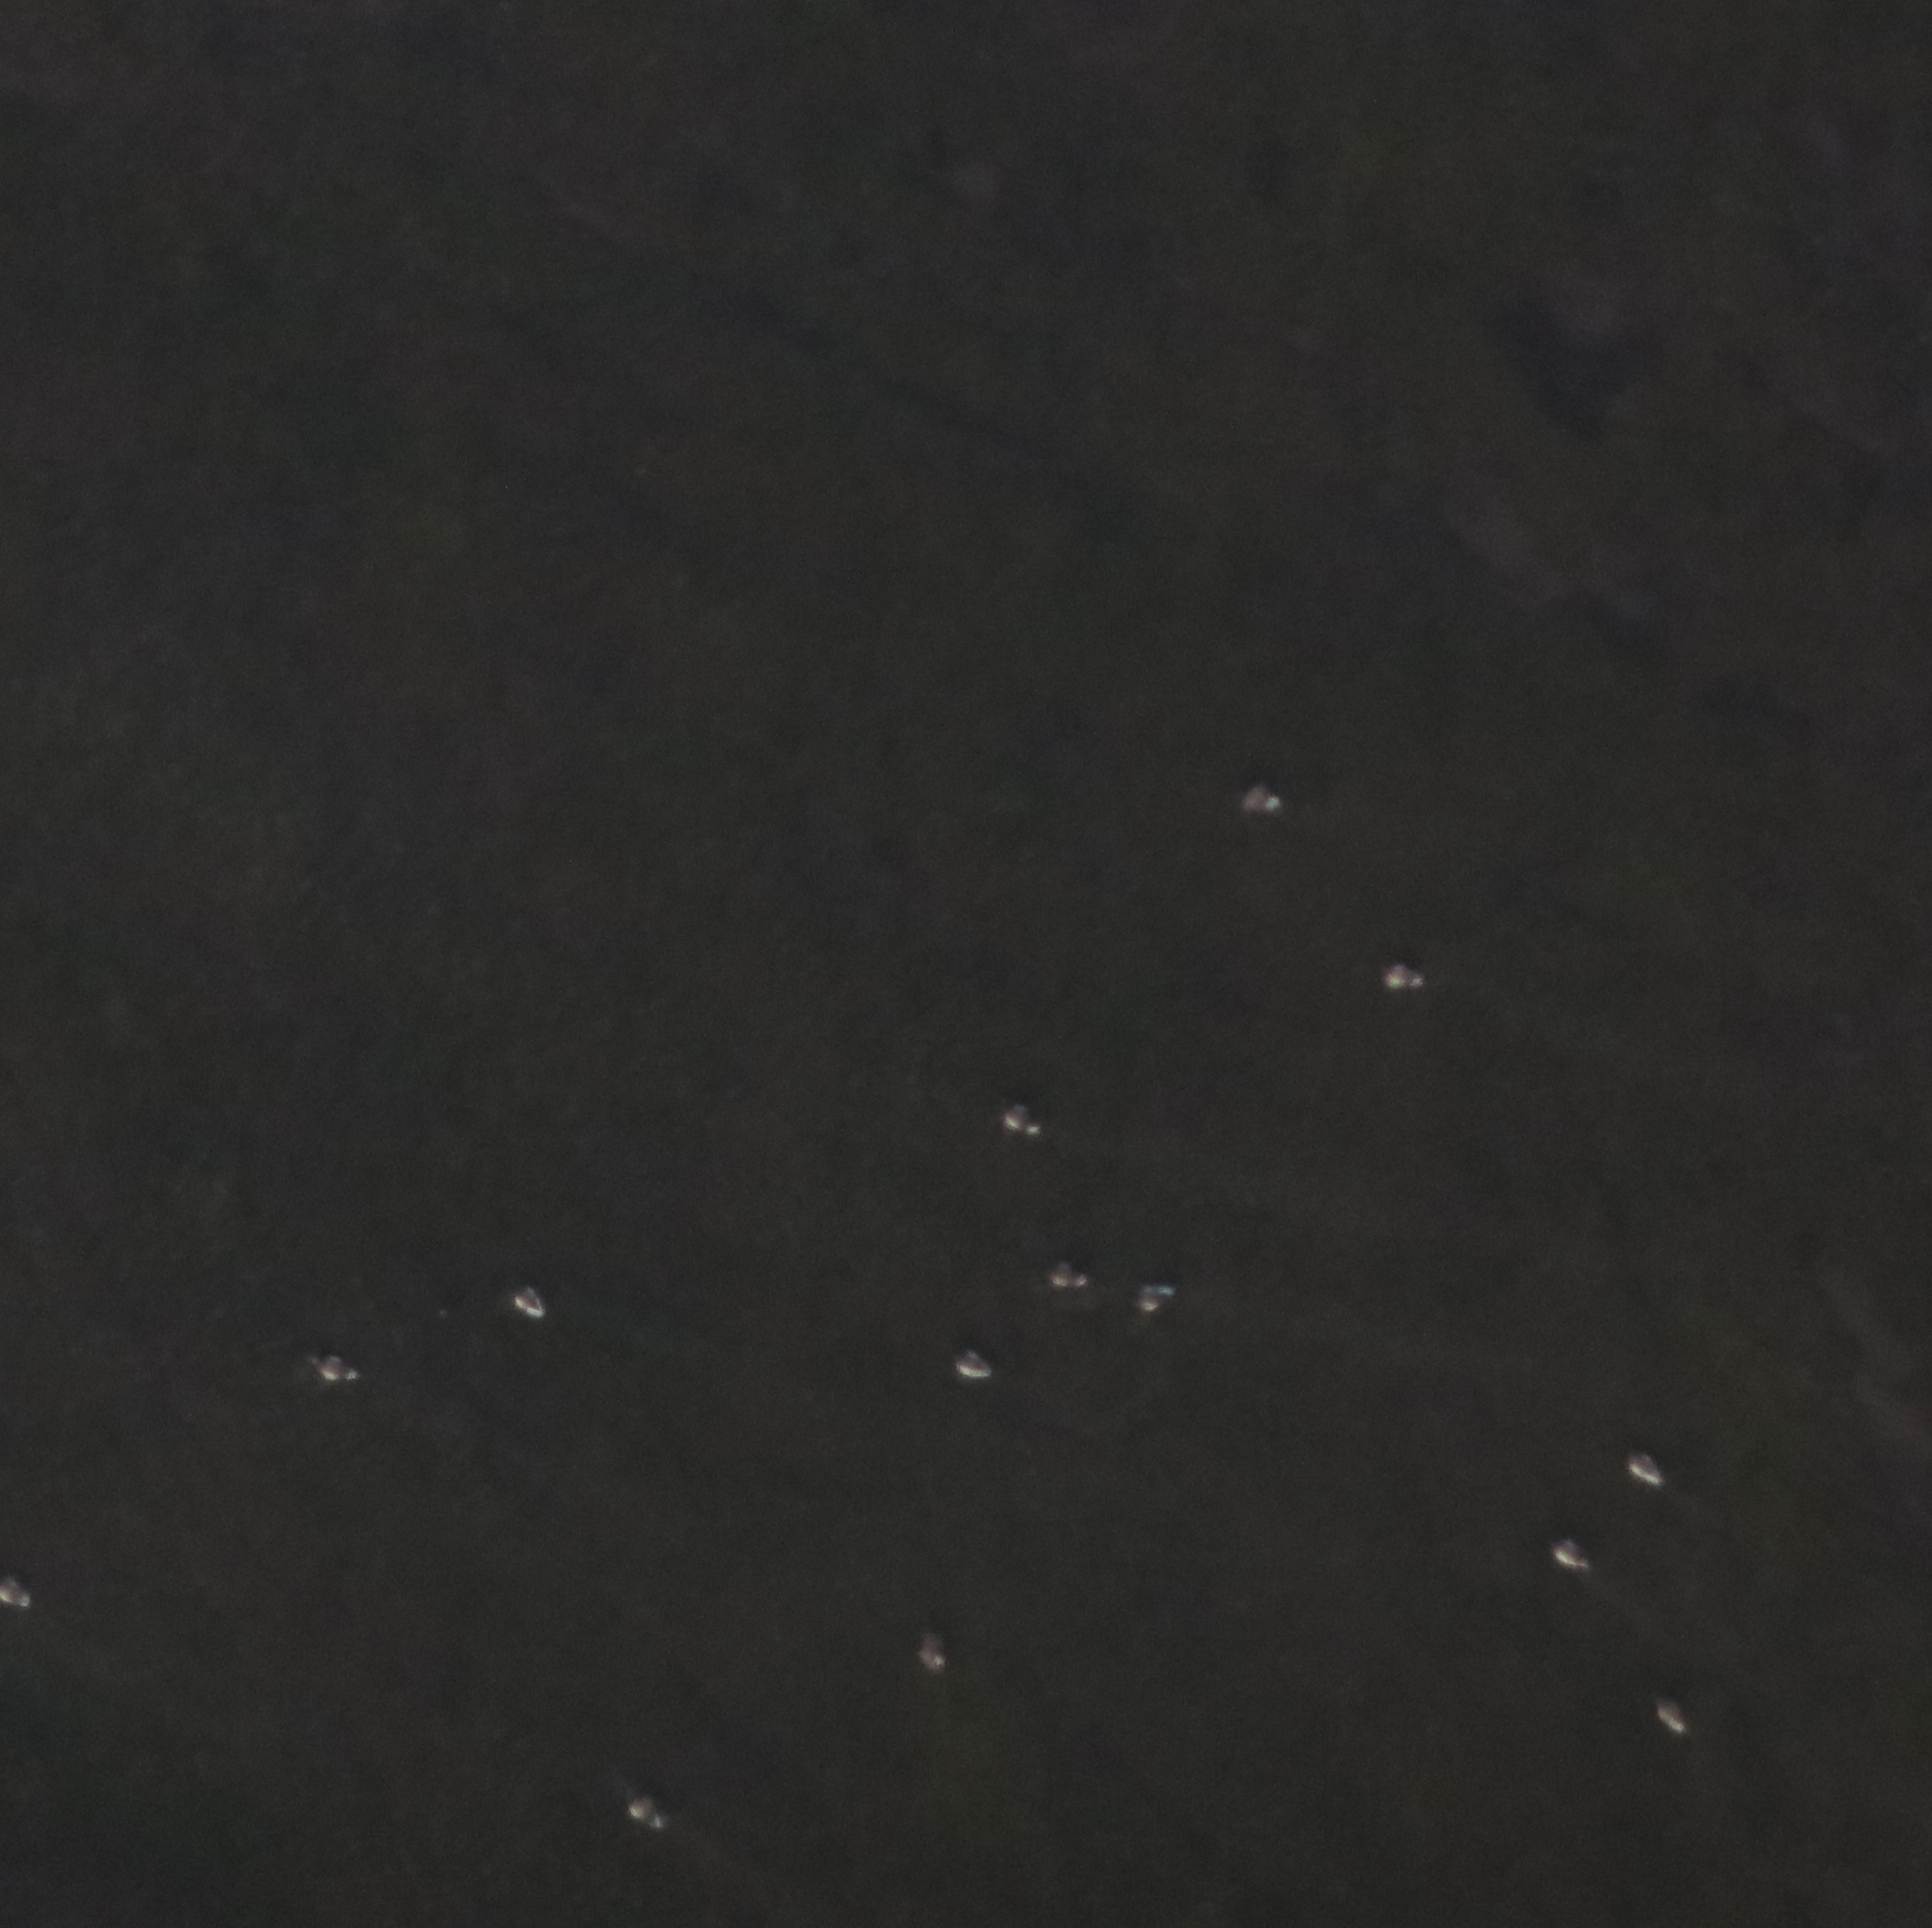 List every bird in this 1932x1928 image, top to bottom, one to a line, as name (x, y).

brant (1256, 798)
brant (1403, 977)
brant (1020, 1118)
brant (1065, 1275)
brant (1152, 1297)
brant (527, 1300)
brant (972, 1363)
brant (333, 1367)
brant (1647, 1466)
brant (1562, 1553)
brant (10, 1592)
brant (932, 1654)
brant (1676, 1721)
brant (642, 1814)